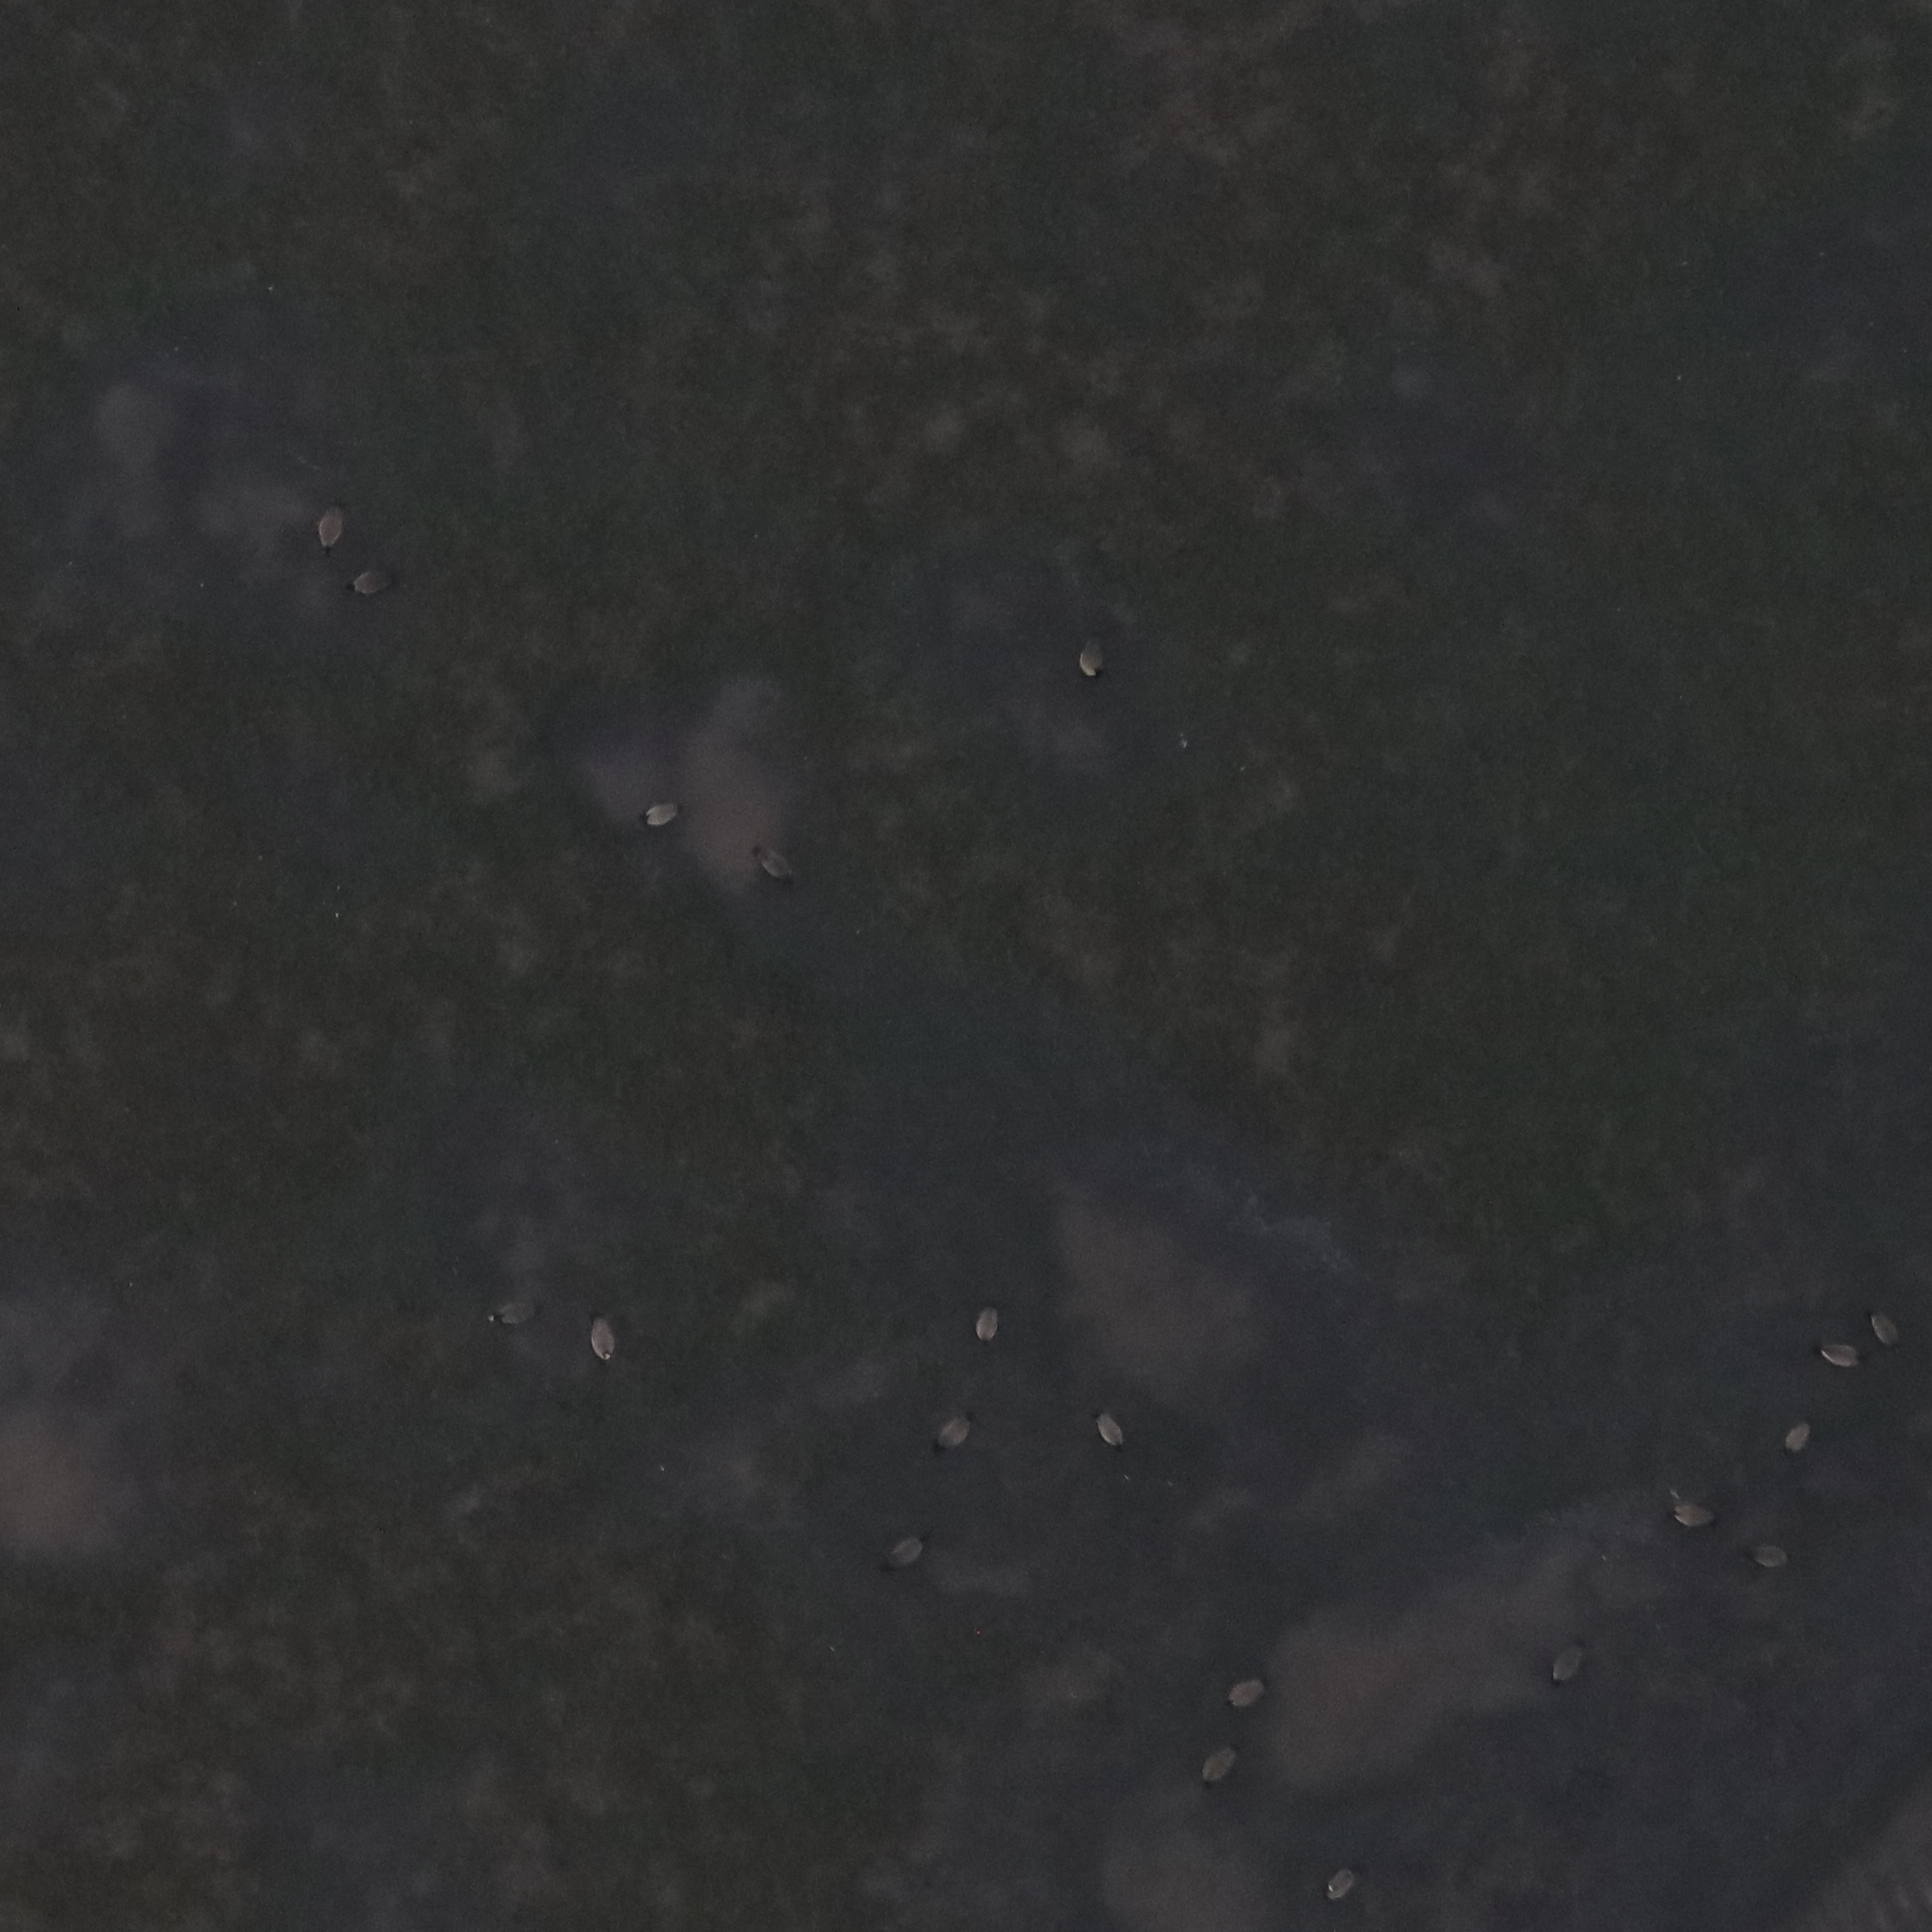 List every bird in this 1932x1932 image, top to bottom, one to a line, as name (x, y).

Canada goose (330, 528)
Canada goose (375, 583)
Canada goose (1091, 660)
Canada goose (658, 815)
Canada goose (775, 862)
Canada goose (515, 1314)
Canada goose (987, 1322)
Canada goose (1884, 1324)
Canada goose (600, 1338)
Canada goose (1840, 1353)
Canada goose (1111, 1428)
Canada goose (950, 1431)
Canada goose (1799, 1432)
Canada goose (1692, 1512)
Canada goose (906, 1552)
Canada goose (1769, 1553)
Canada goose (1564, 1665)
Canada goose (1244, 1690)
Canada goose (1215, 1764)
Canada goose (1339, 1881)